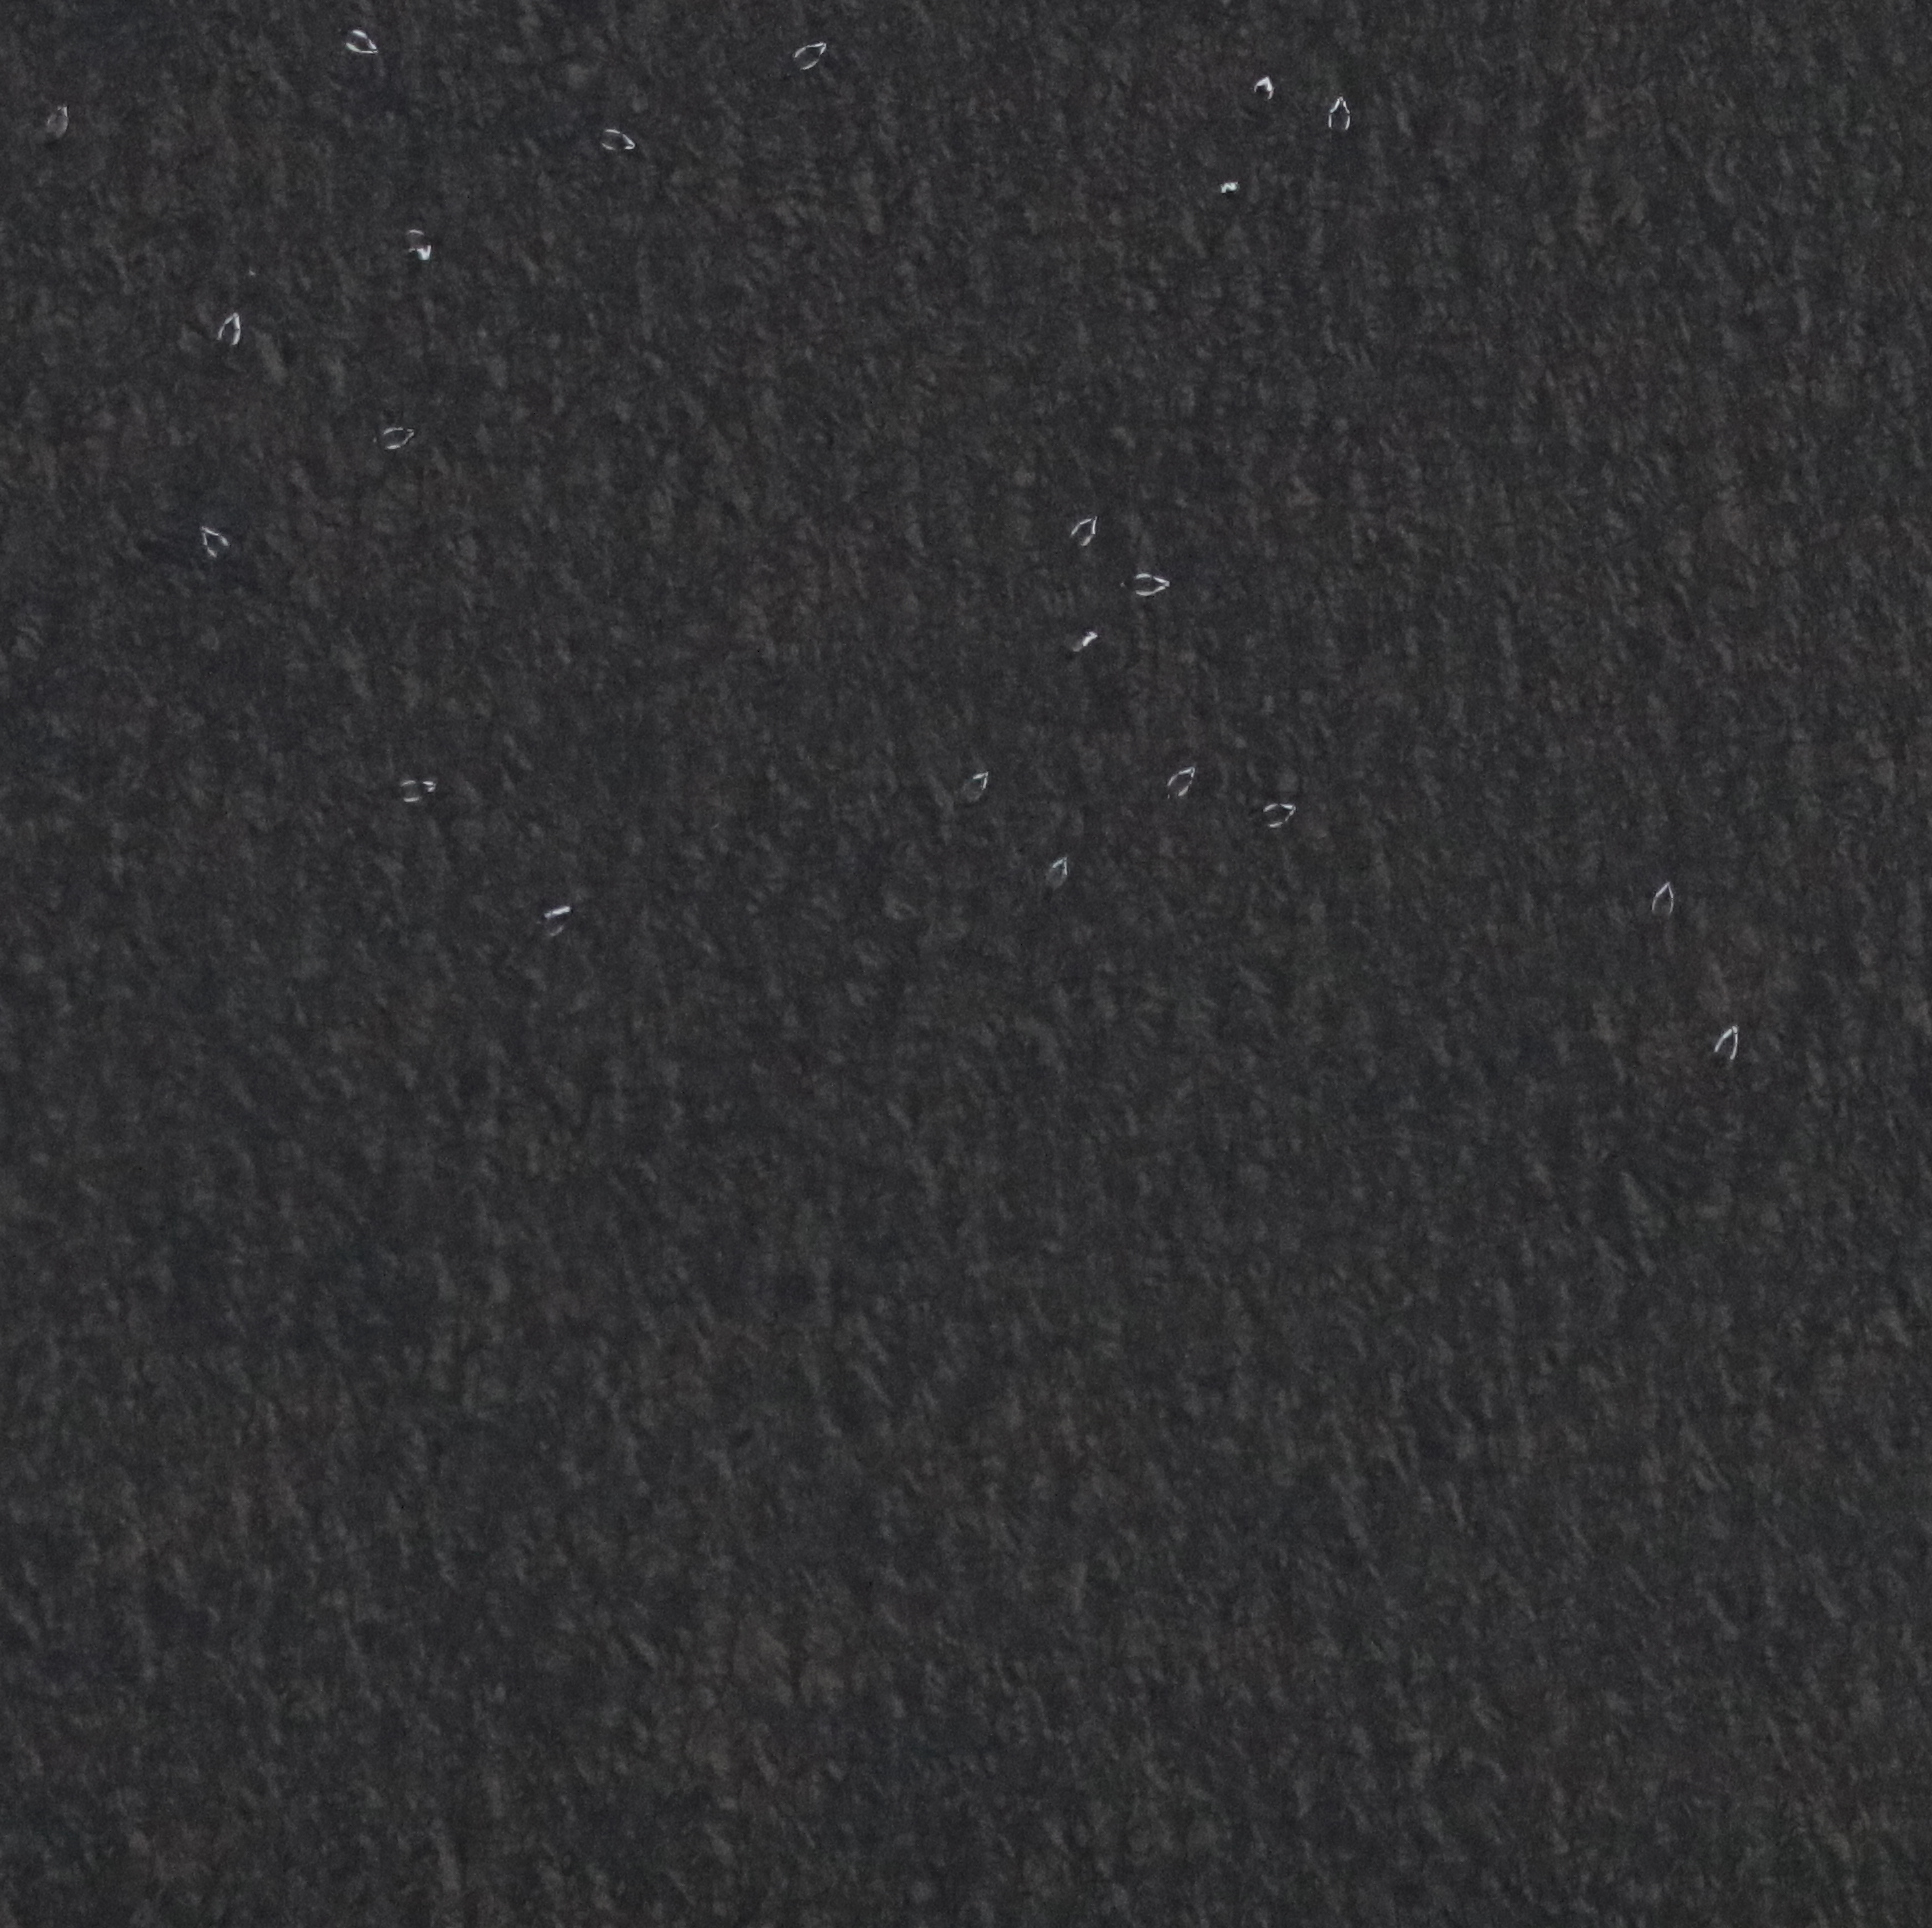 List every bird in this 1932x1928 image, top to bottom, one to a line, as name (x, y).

brant (358, 41)
brant (808, 58)
brant (1264, 90)
brant (1338, 119)
brant (56, 127)
brant (614, 140)
brant (1226, 188)
brant (418, 244)
brant (229, 334)
brant (393, 437)
brant (1084, 535)
brant (216, 545)
brant (1146, 584)
brant (1081, 644)
brant (1180, 785)
brant (975, 788)
brant (414, 790)
brant (1275, 813)
brant (1055, 876)
brant (1662, 905)
brant (553, 921)
brant (1726, 1047)